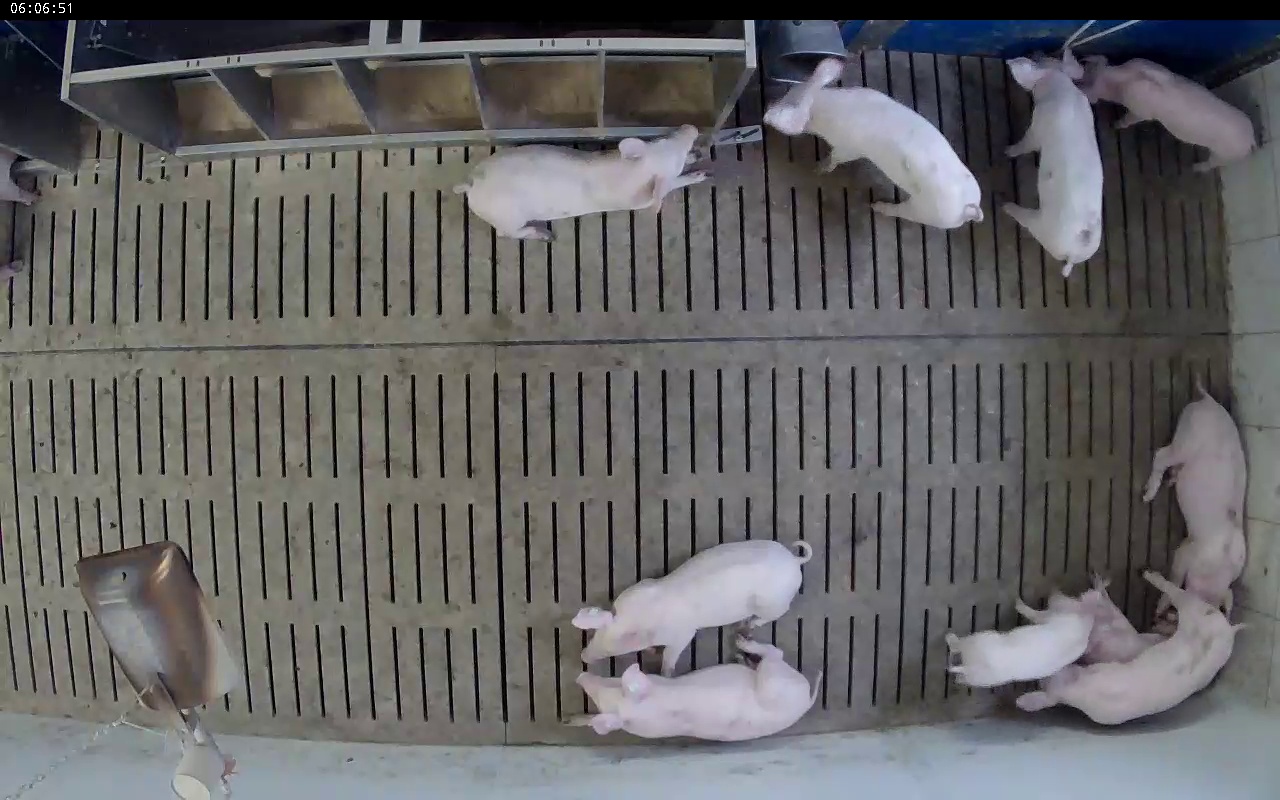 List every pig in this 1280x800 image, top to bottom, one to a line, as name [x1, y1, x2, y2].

pig [1000, 44, 1105, 280]
pig [1075, 52, 1262, 174]
pig [762, 55, 985, 232]
pig [452, 124, 711, 242]
pig [1142, 370, 1250, 621]
pig [571, 540, 813, 679]
pig [1016, 571, 1252, 725]
pig [1079, 573, 1169, 665]
pig [946, 589, 1117, 690]
pig [562, 633, 828, 743]